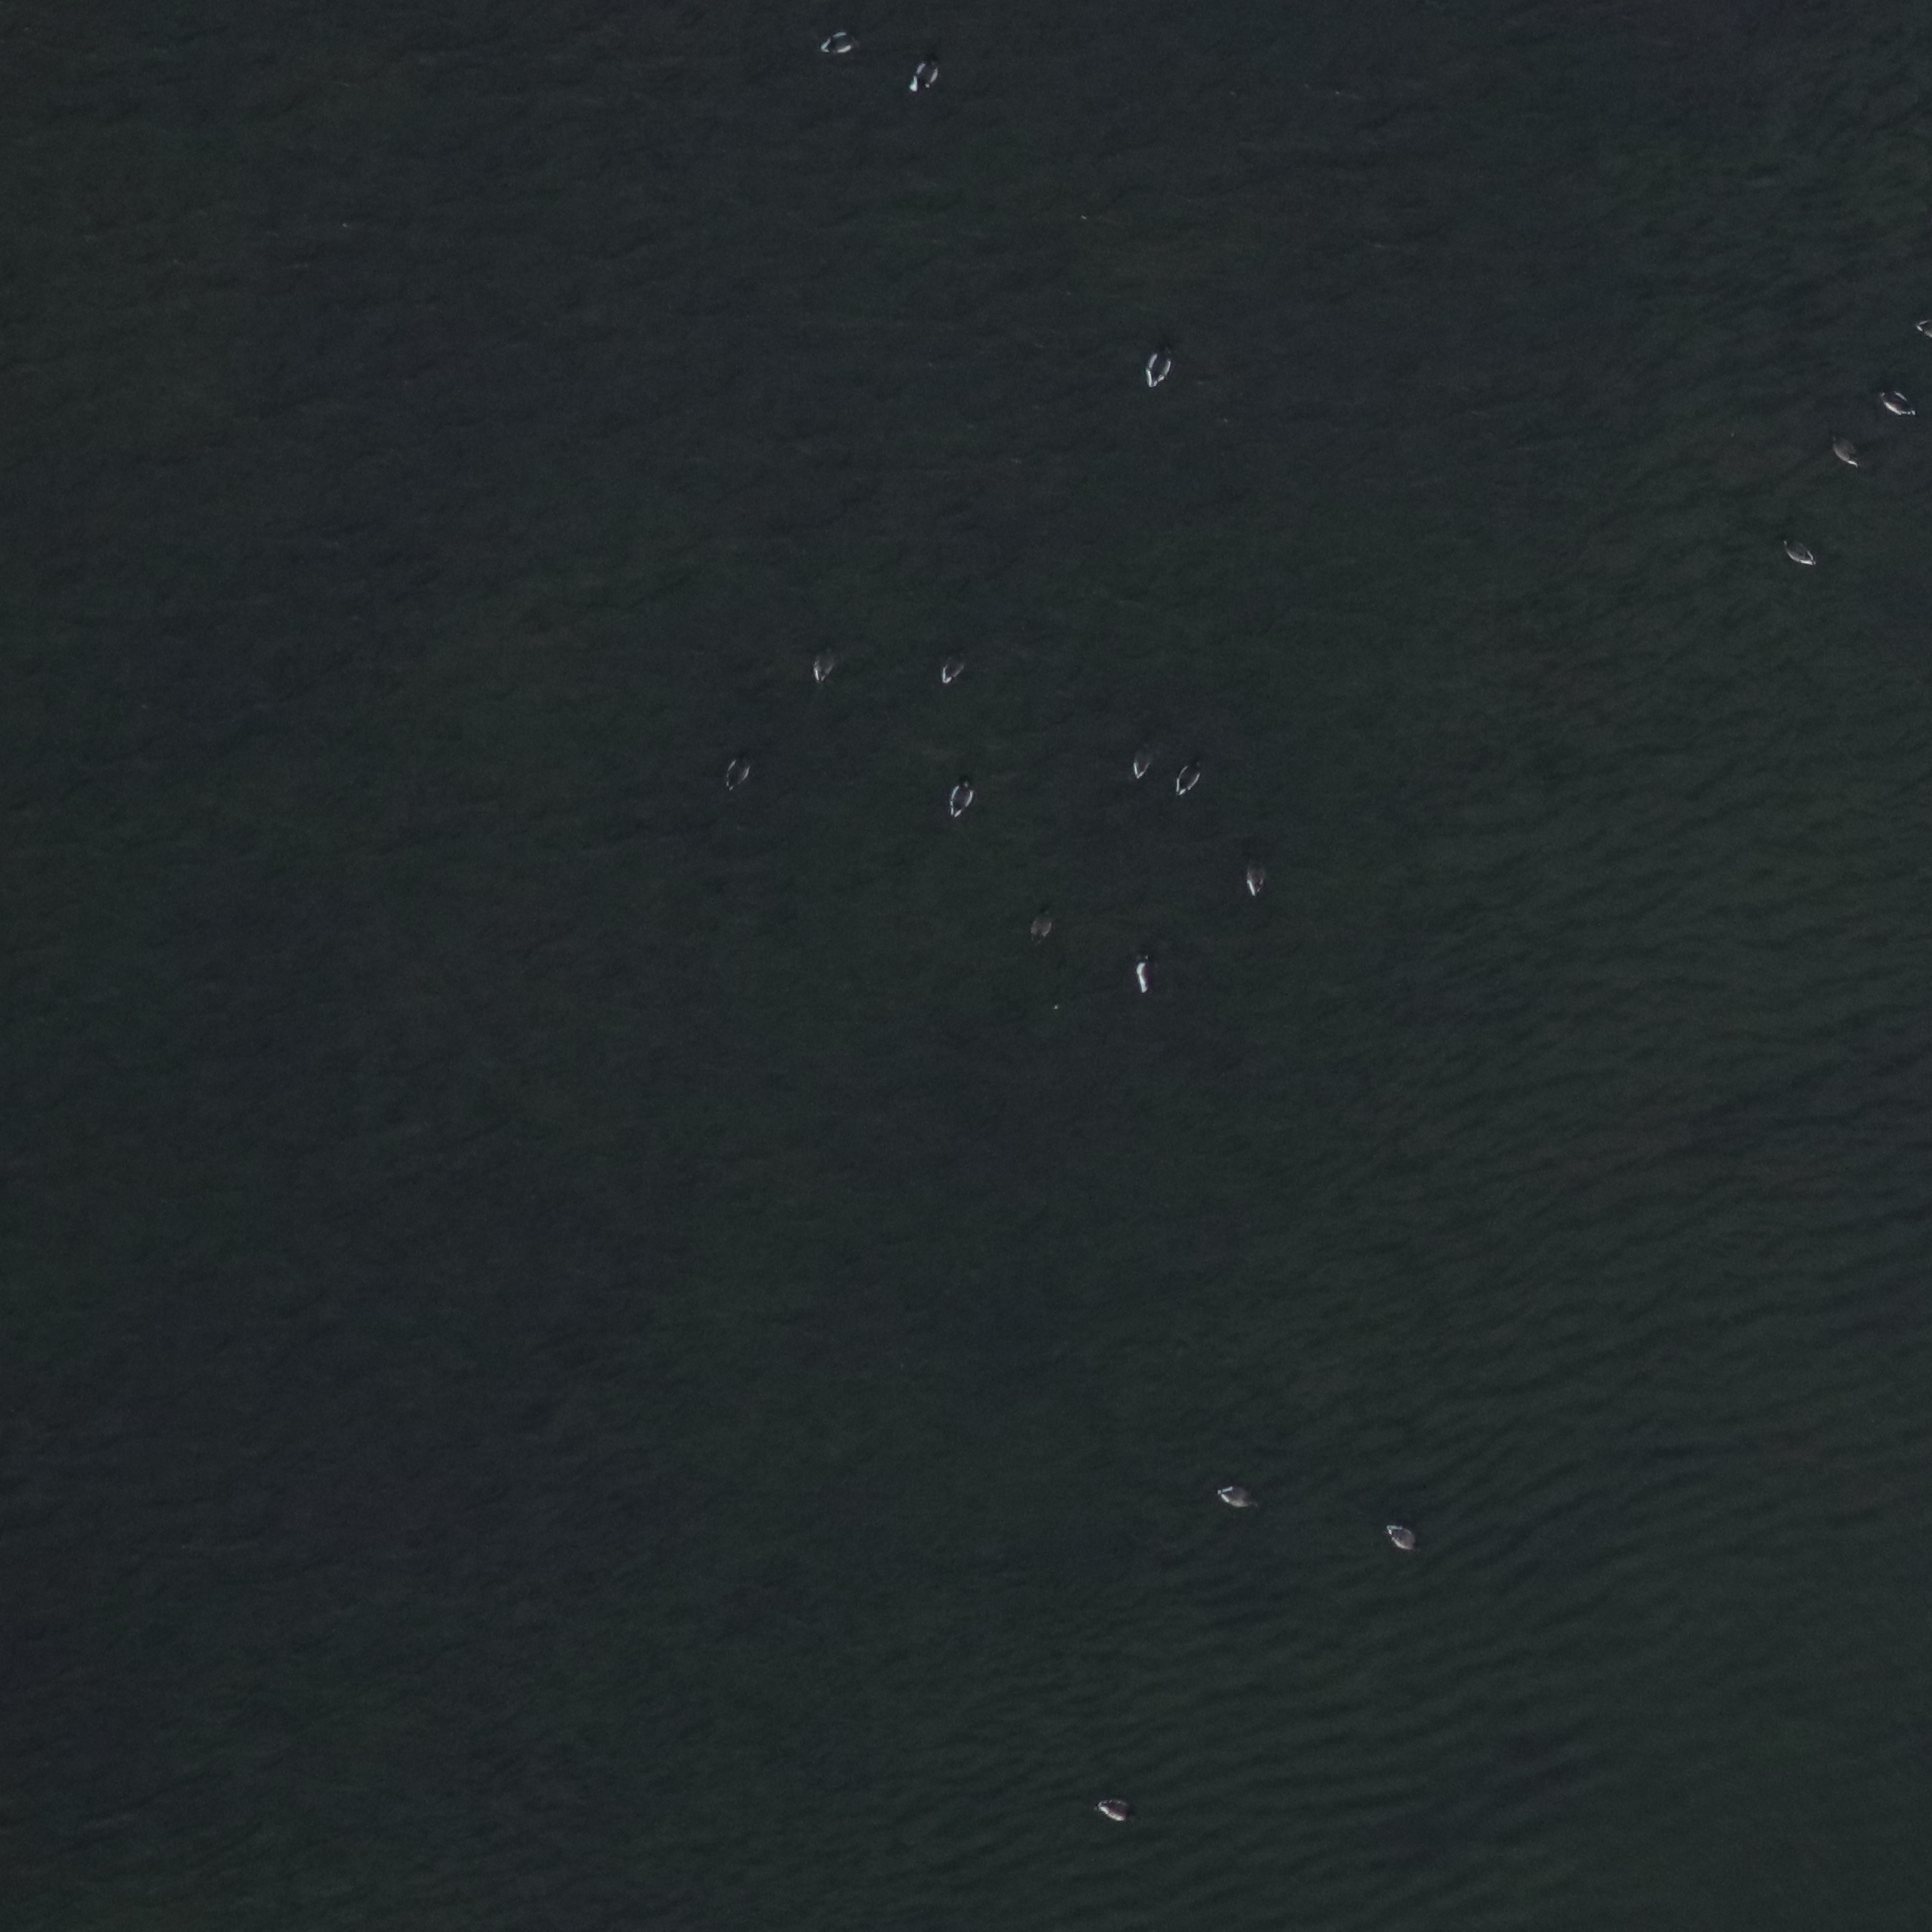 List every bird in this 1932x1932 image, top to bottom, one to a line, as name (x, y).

brant (840, 42)
brant (925, 75)
brant (1158, 368)
brant (1895, 402)
brant (1845, 450)
brant (1798, 552)
brant (824, 663)
brant (951, 671)
brant (1141, 759)
brant (737, 772)
brant (1187, 779)
brant (962, 798)
brant (1255, 878)
brant (1042, 927)
brant (1142, 972)
brant (1238, 1497)
brant (1404, 1537)
brant (1116, 1809)